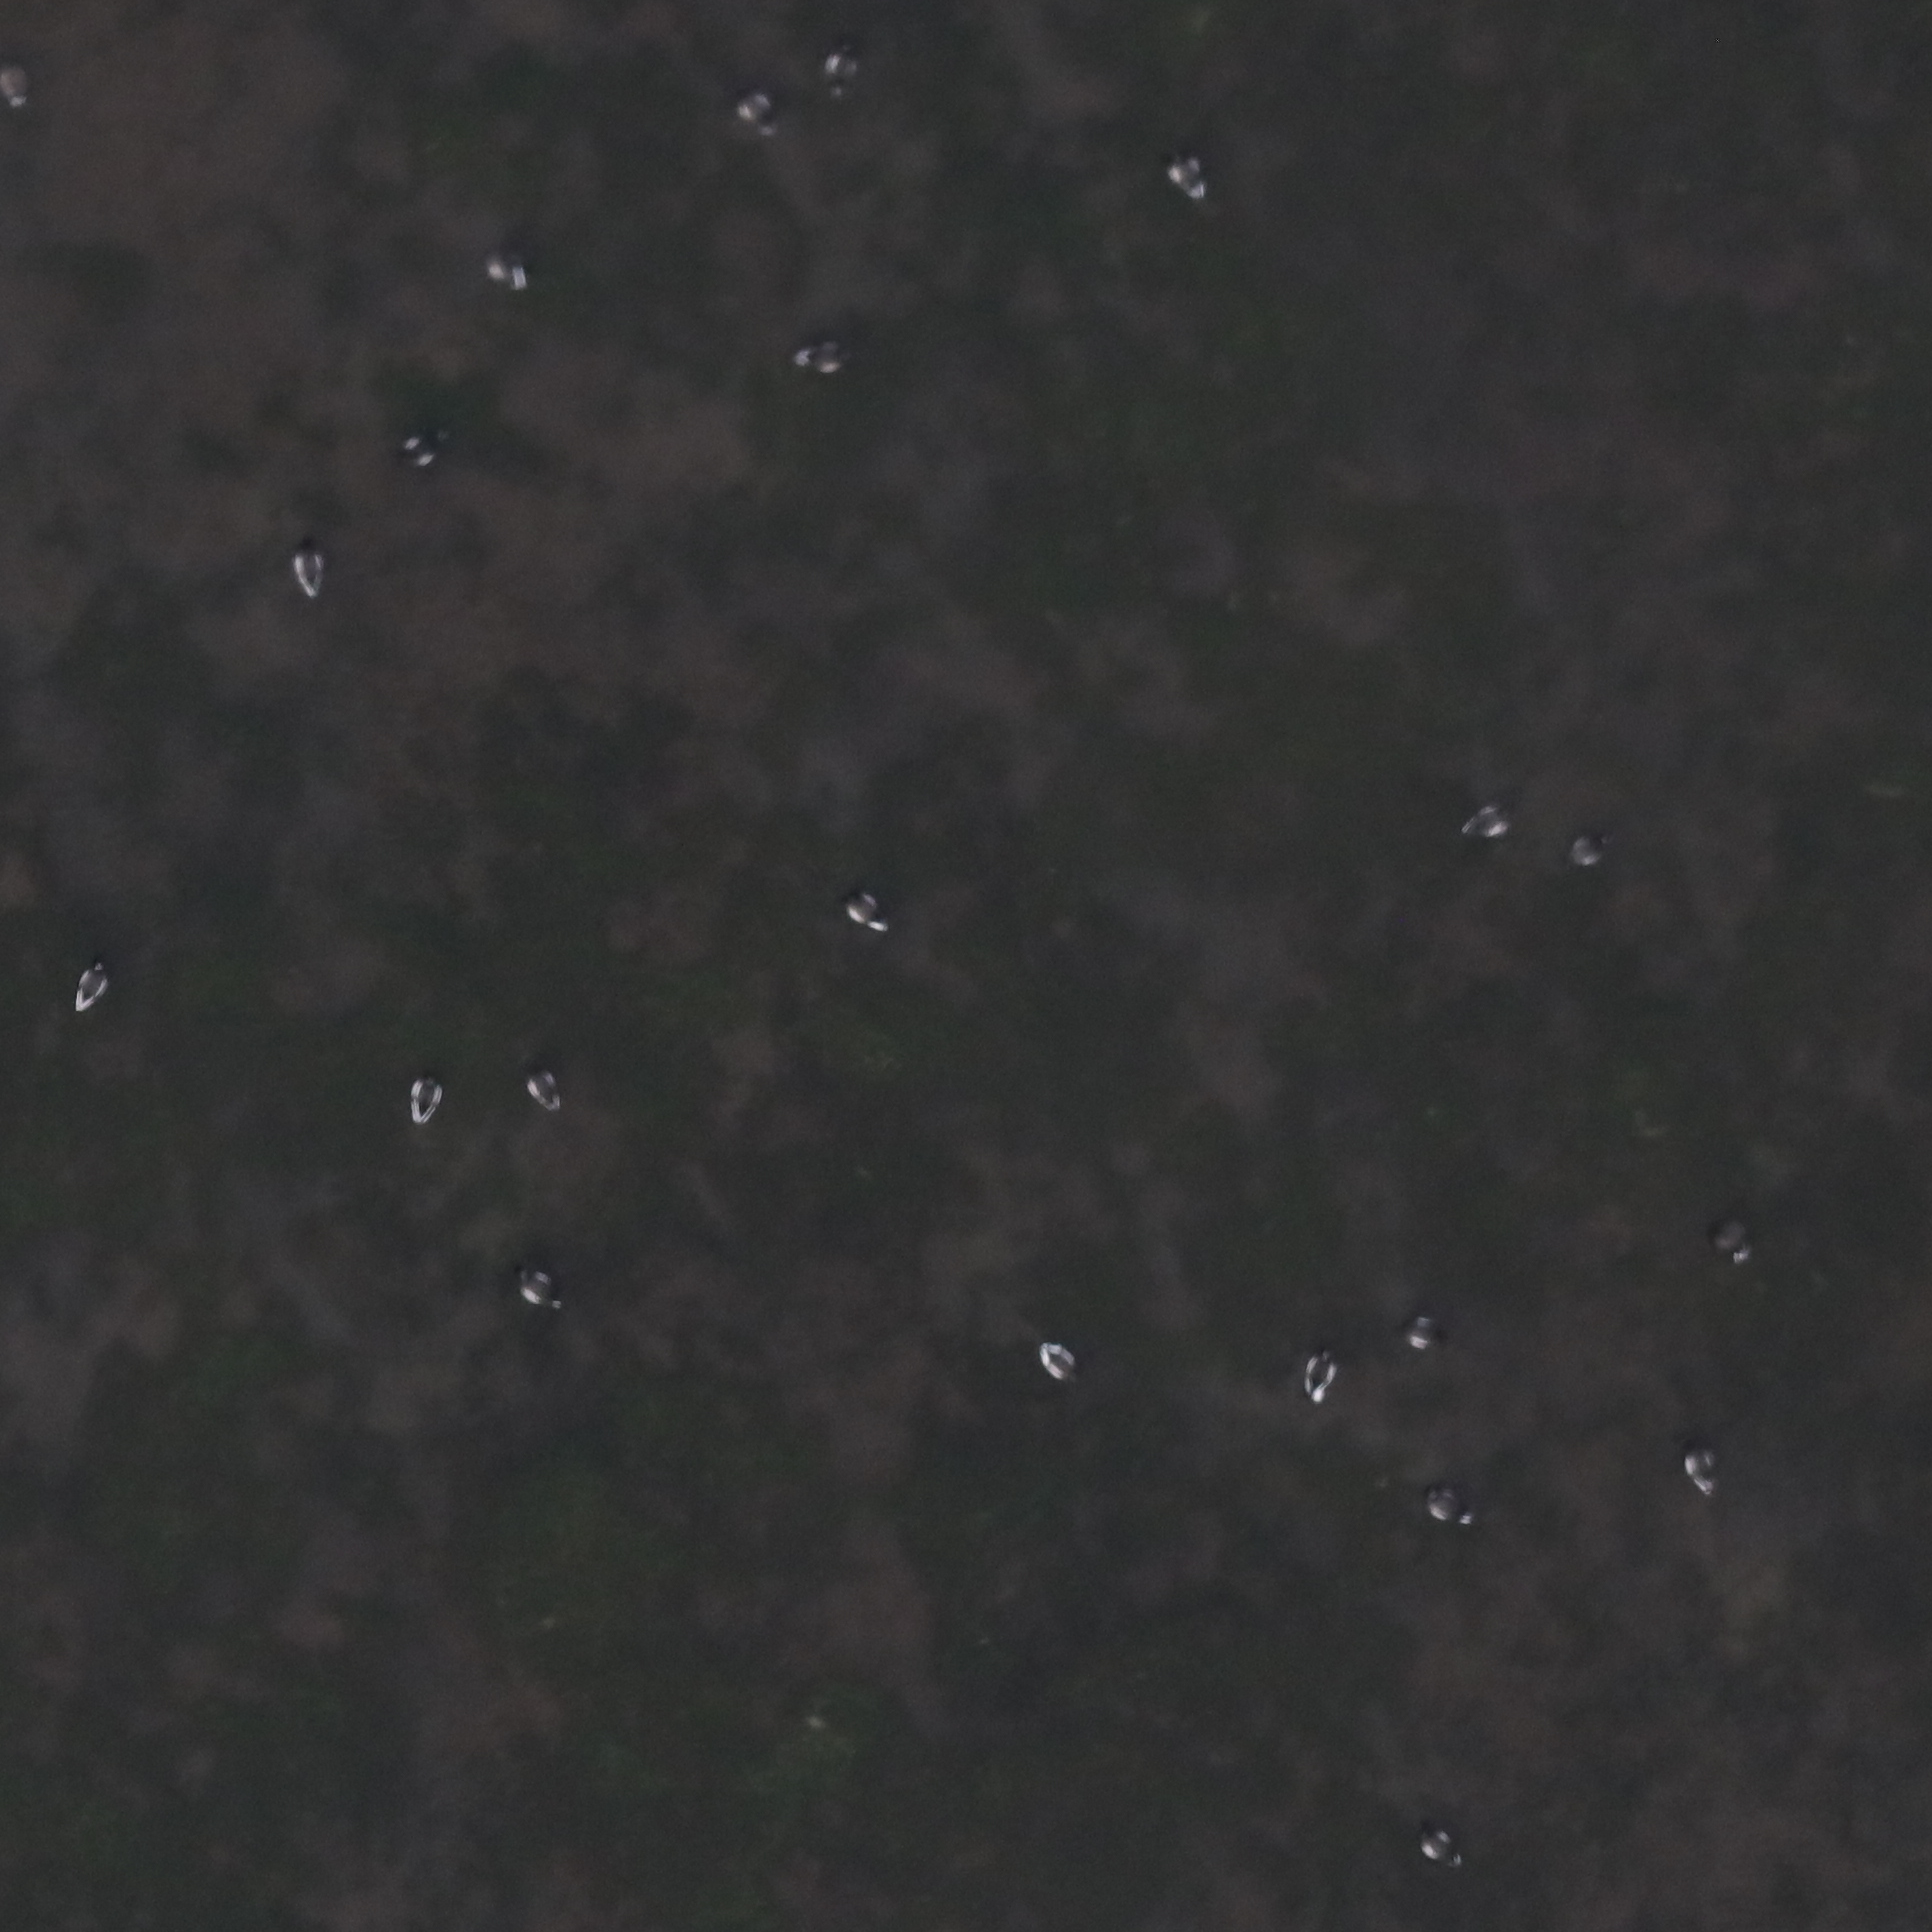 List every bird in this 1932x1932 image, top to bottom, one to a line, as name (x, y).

brant (847, 60)
brant (12, 82)
brant (757, 110)
brant (1187, 175)
brant (508, 266)
brant (824, 355)
brant (419, 452)
brant (308, 568)
brant (1488, 823)
brant (1587, 851)
brant (866, 911)
brant (91, 984)
brant (545, 1090)
brant (426, 1099)
brant (1737, 1242)
brant (536, 1286)
brant (1430, 1332)
brant (1060, 1362)
brant (1317, 1373)
brant (1701, 1467)
brant (1443, 1503)
brant (1437, 1846)